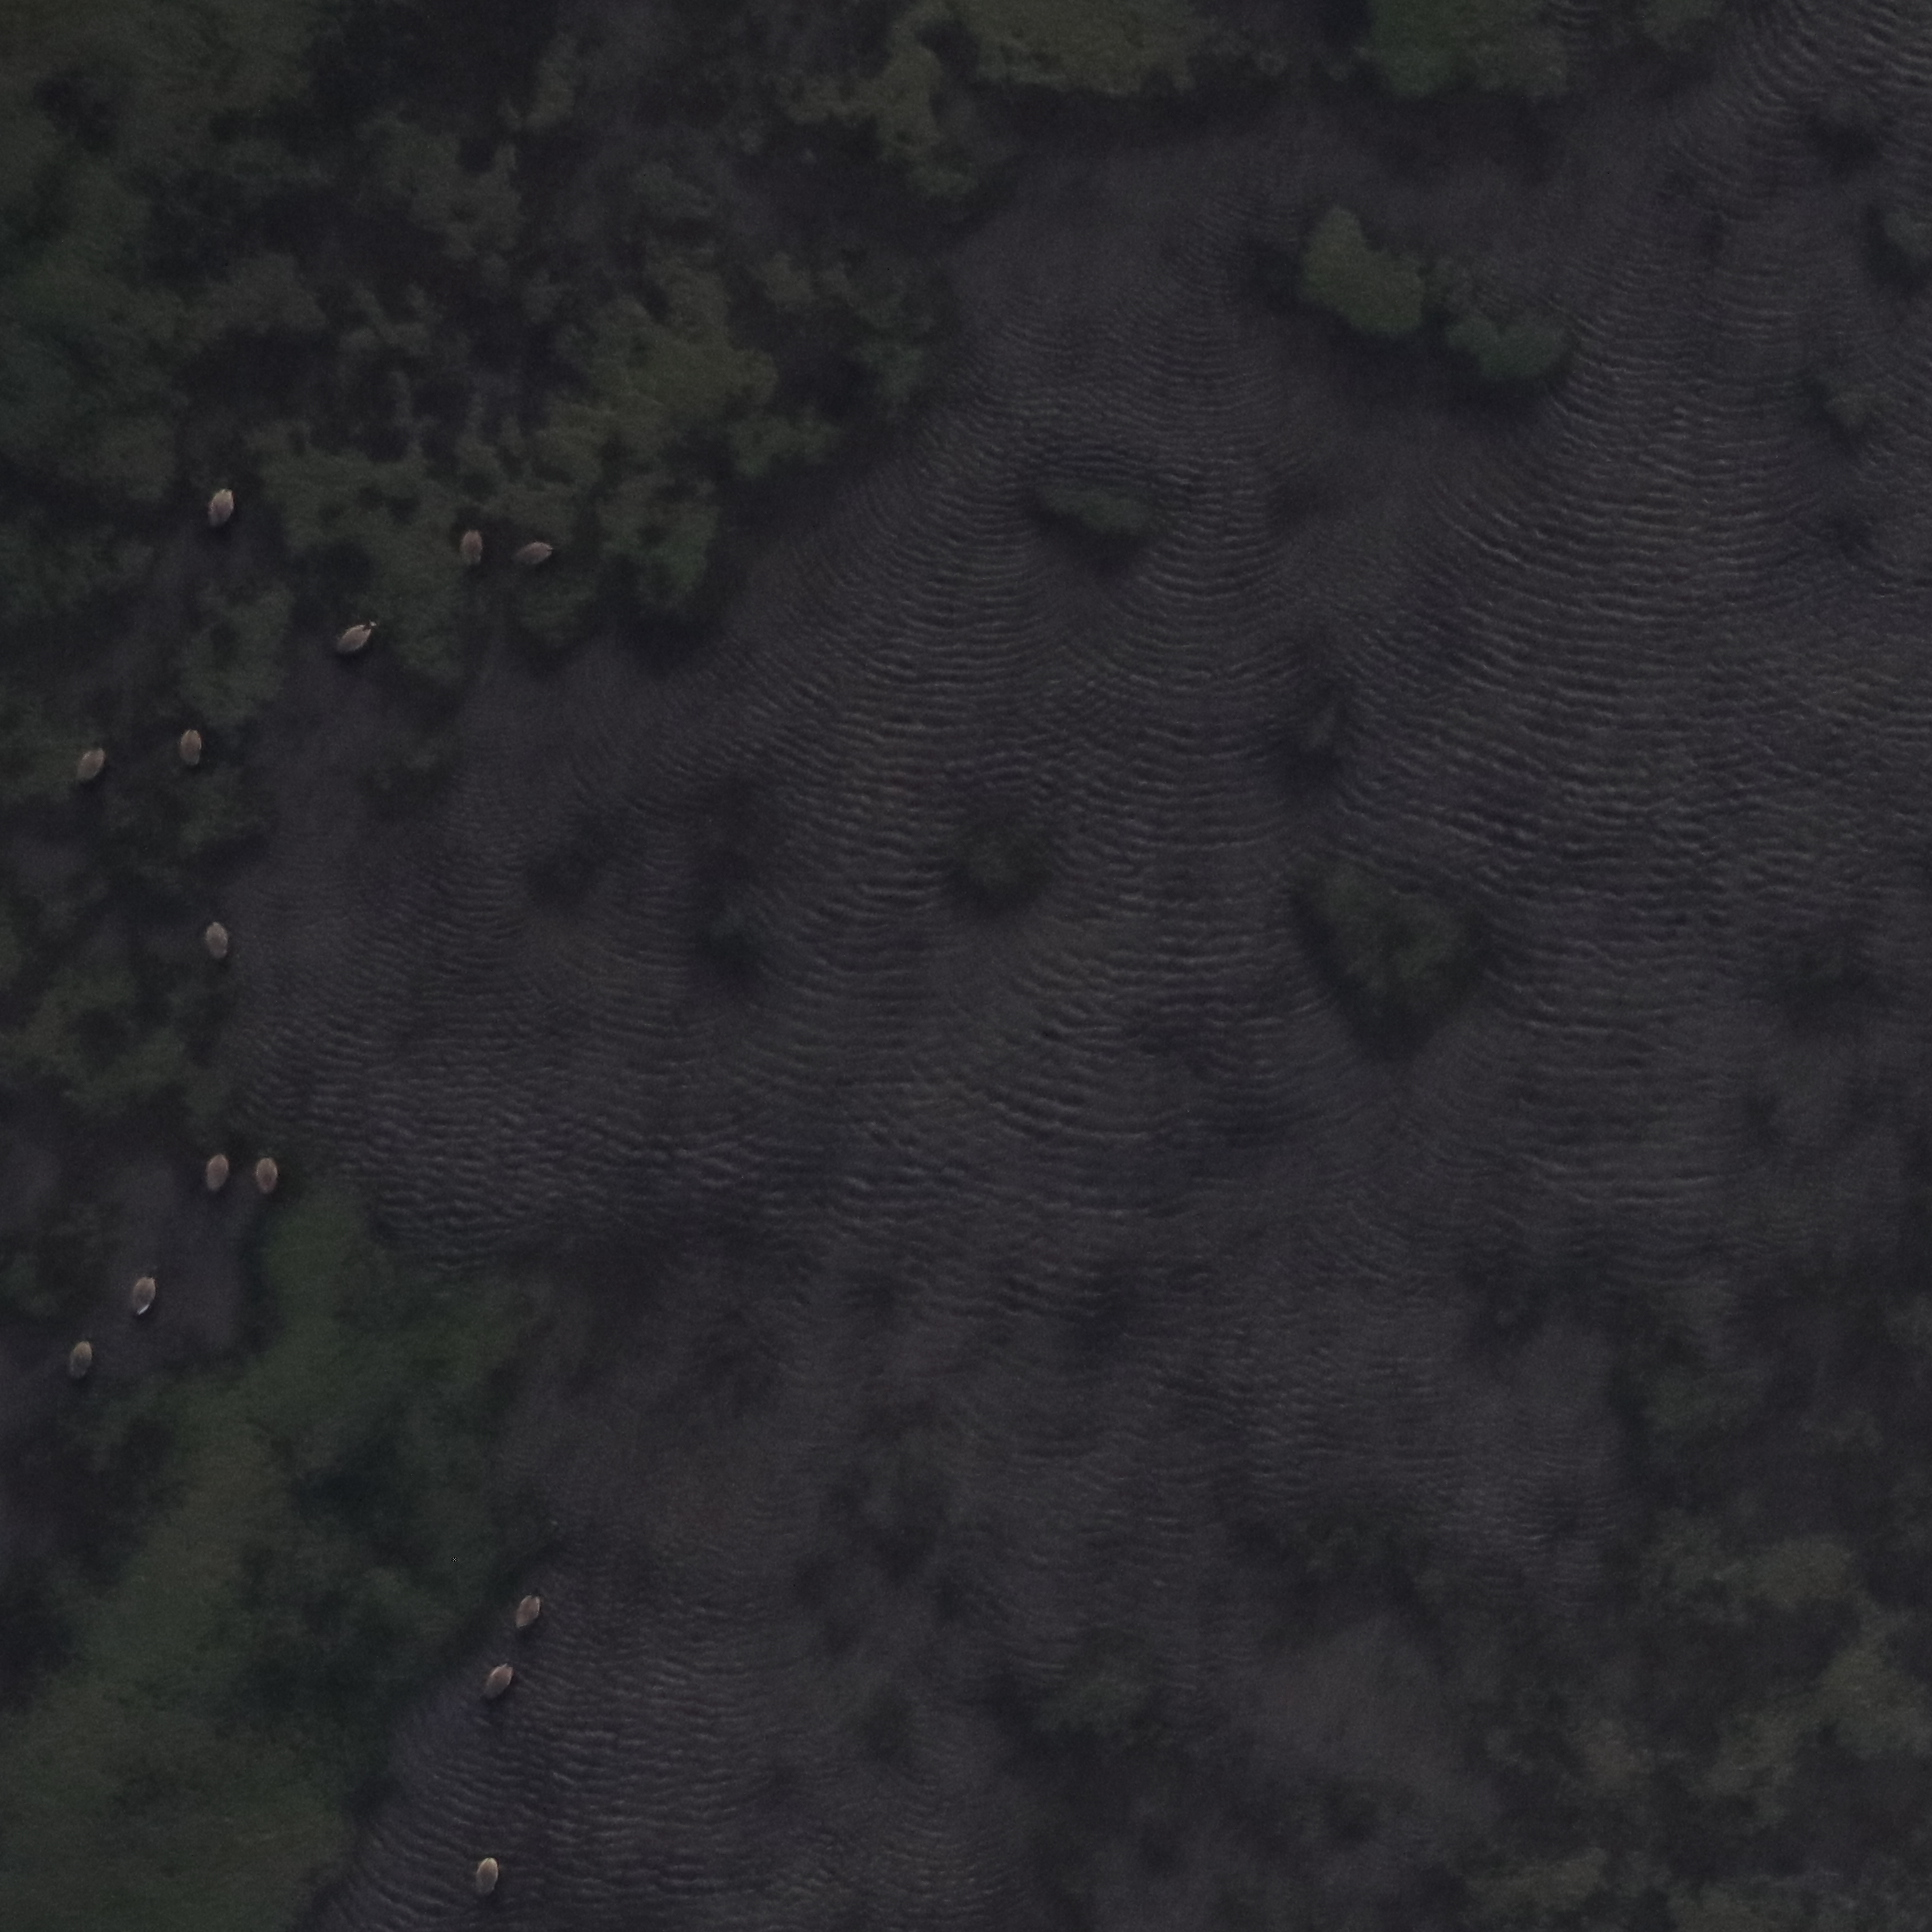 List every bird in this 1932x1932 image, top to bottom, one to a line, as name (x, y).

Canada goose (221, 507)
Canada goose (471, 547)
Canada goose (533, 555)
Canada goose (354, 640)
Canada goose (190, 748)
Canada goose (91, 764)
Canada goose (215, 941)
Canada goose (217, 1174)
Canada goose (267, 1175)
Canada goose (142, 1292)
Canada goose (79, 1357)
Canada goose (528, 1611)
Canada goose (499, 1680)
Canada goose (483, 1872)